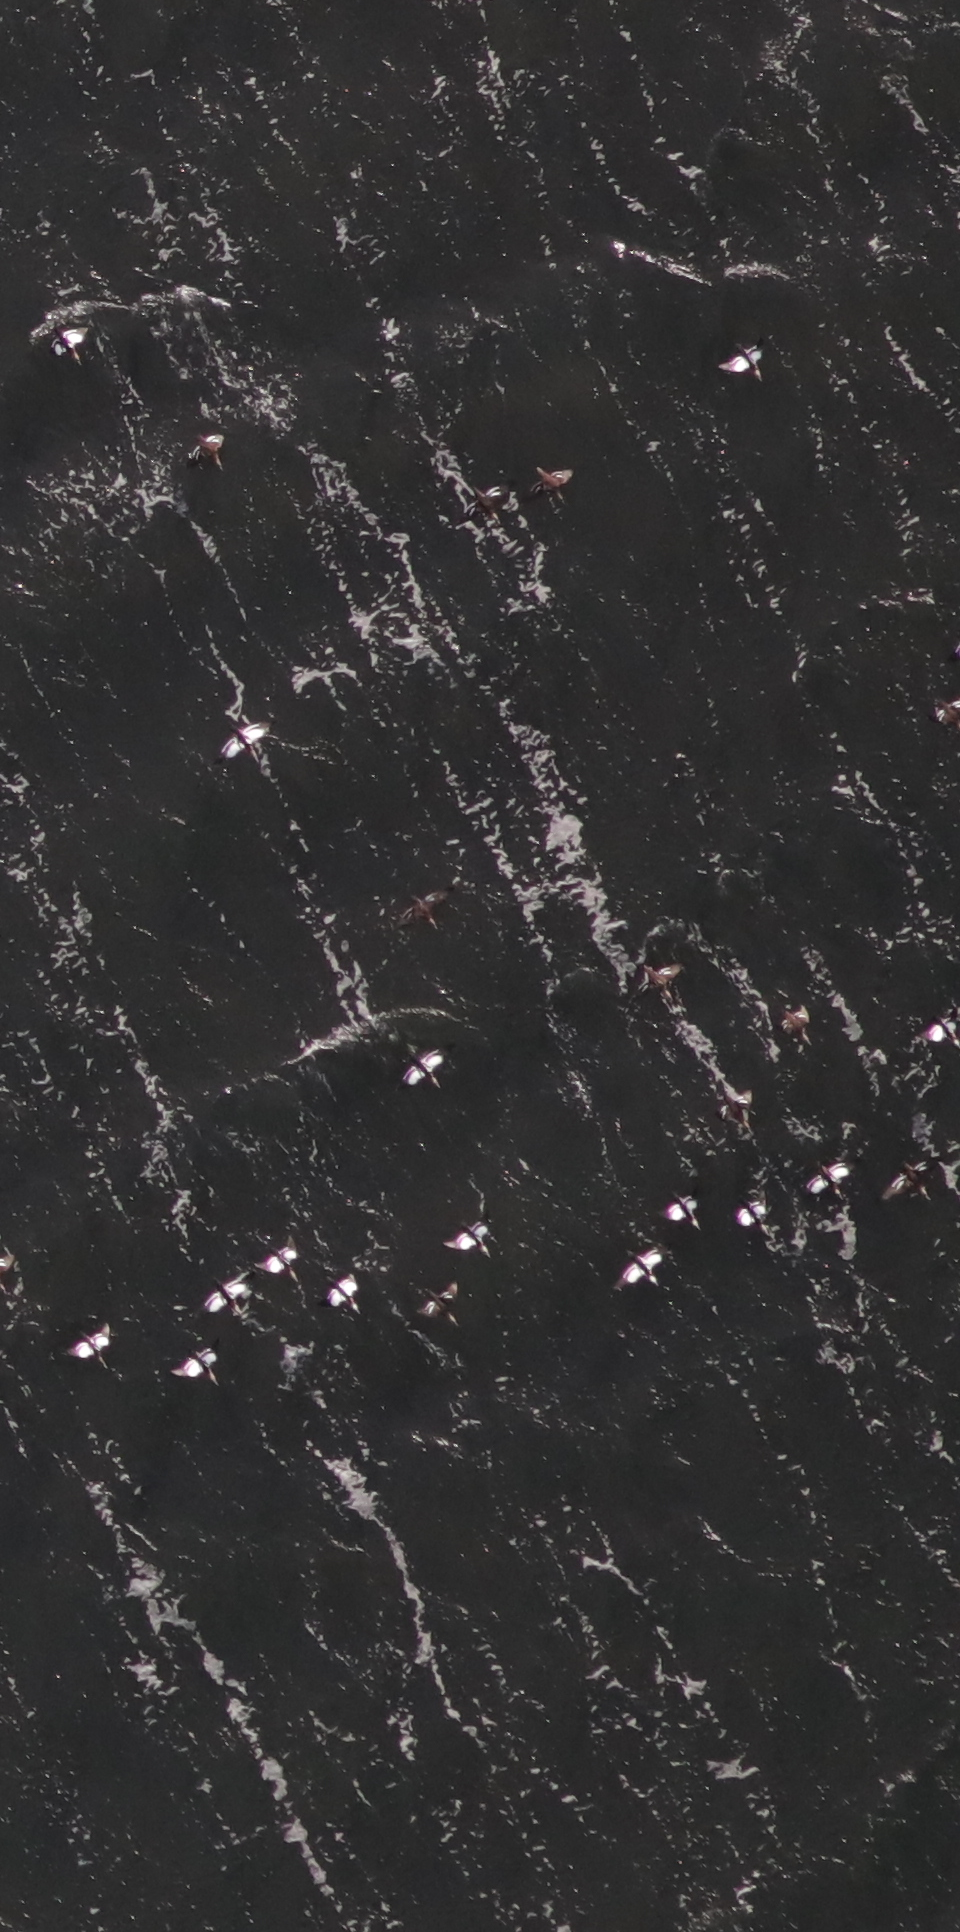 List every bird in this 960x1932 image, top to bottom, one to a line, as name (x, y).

other bird (66, 344)
other bird (748, 359)
other bird (208, 448)
other bird (552, 481)
other bird (484, 506)
other bird (950, 709)
other bird (244, 740)
other bird (424, 908)
other bird (656, 979)
other bird (796, 1024)
other bird (948, 1031)
other bird (422, 1067)
other bird (734, 1104)
other bird (912, 1175)
other bird (831, 1179)
other bird (752, 1212)
other bird (686, 1213)
other bird (475, 1241)
other bird (284, 1260)
other bird (644, 1268)
other bird (344, 1293)
other bird (225, 1296)
other bird (436, 1302)
other bird (94, 1345)
other bird (203, 1364)